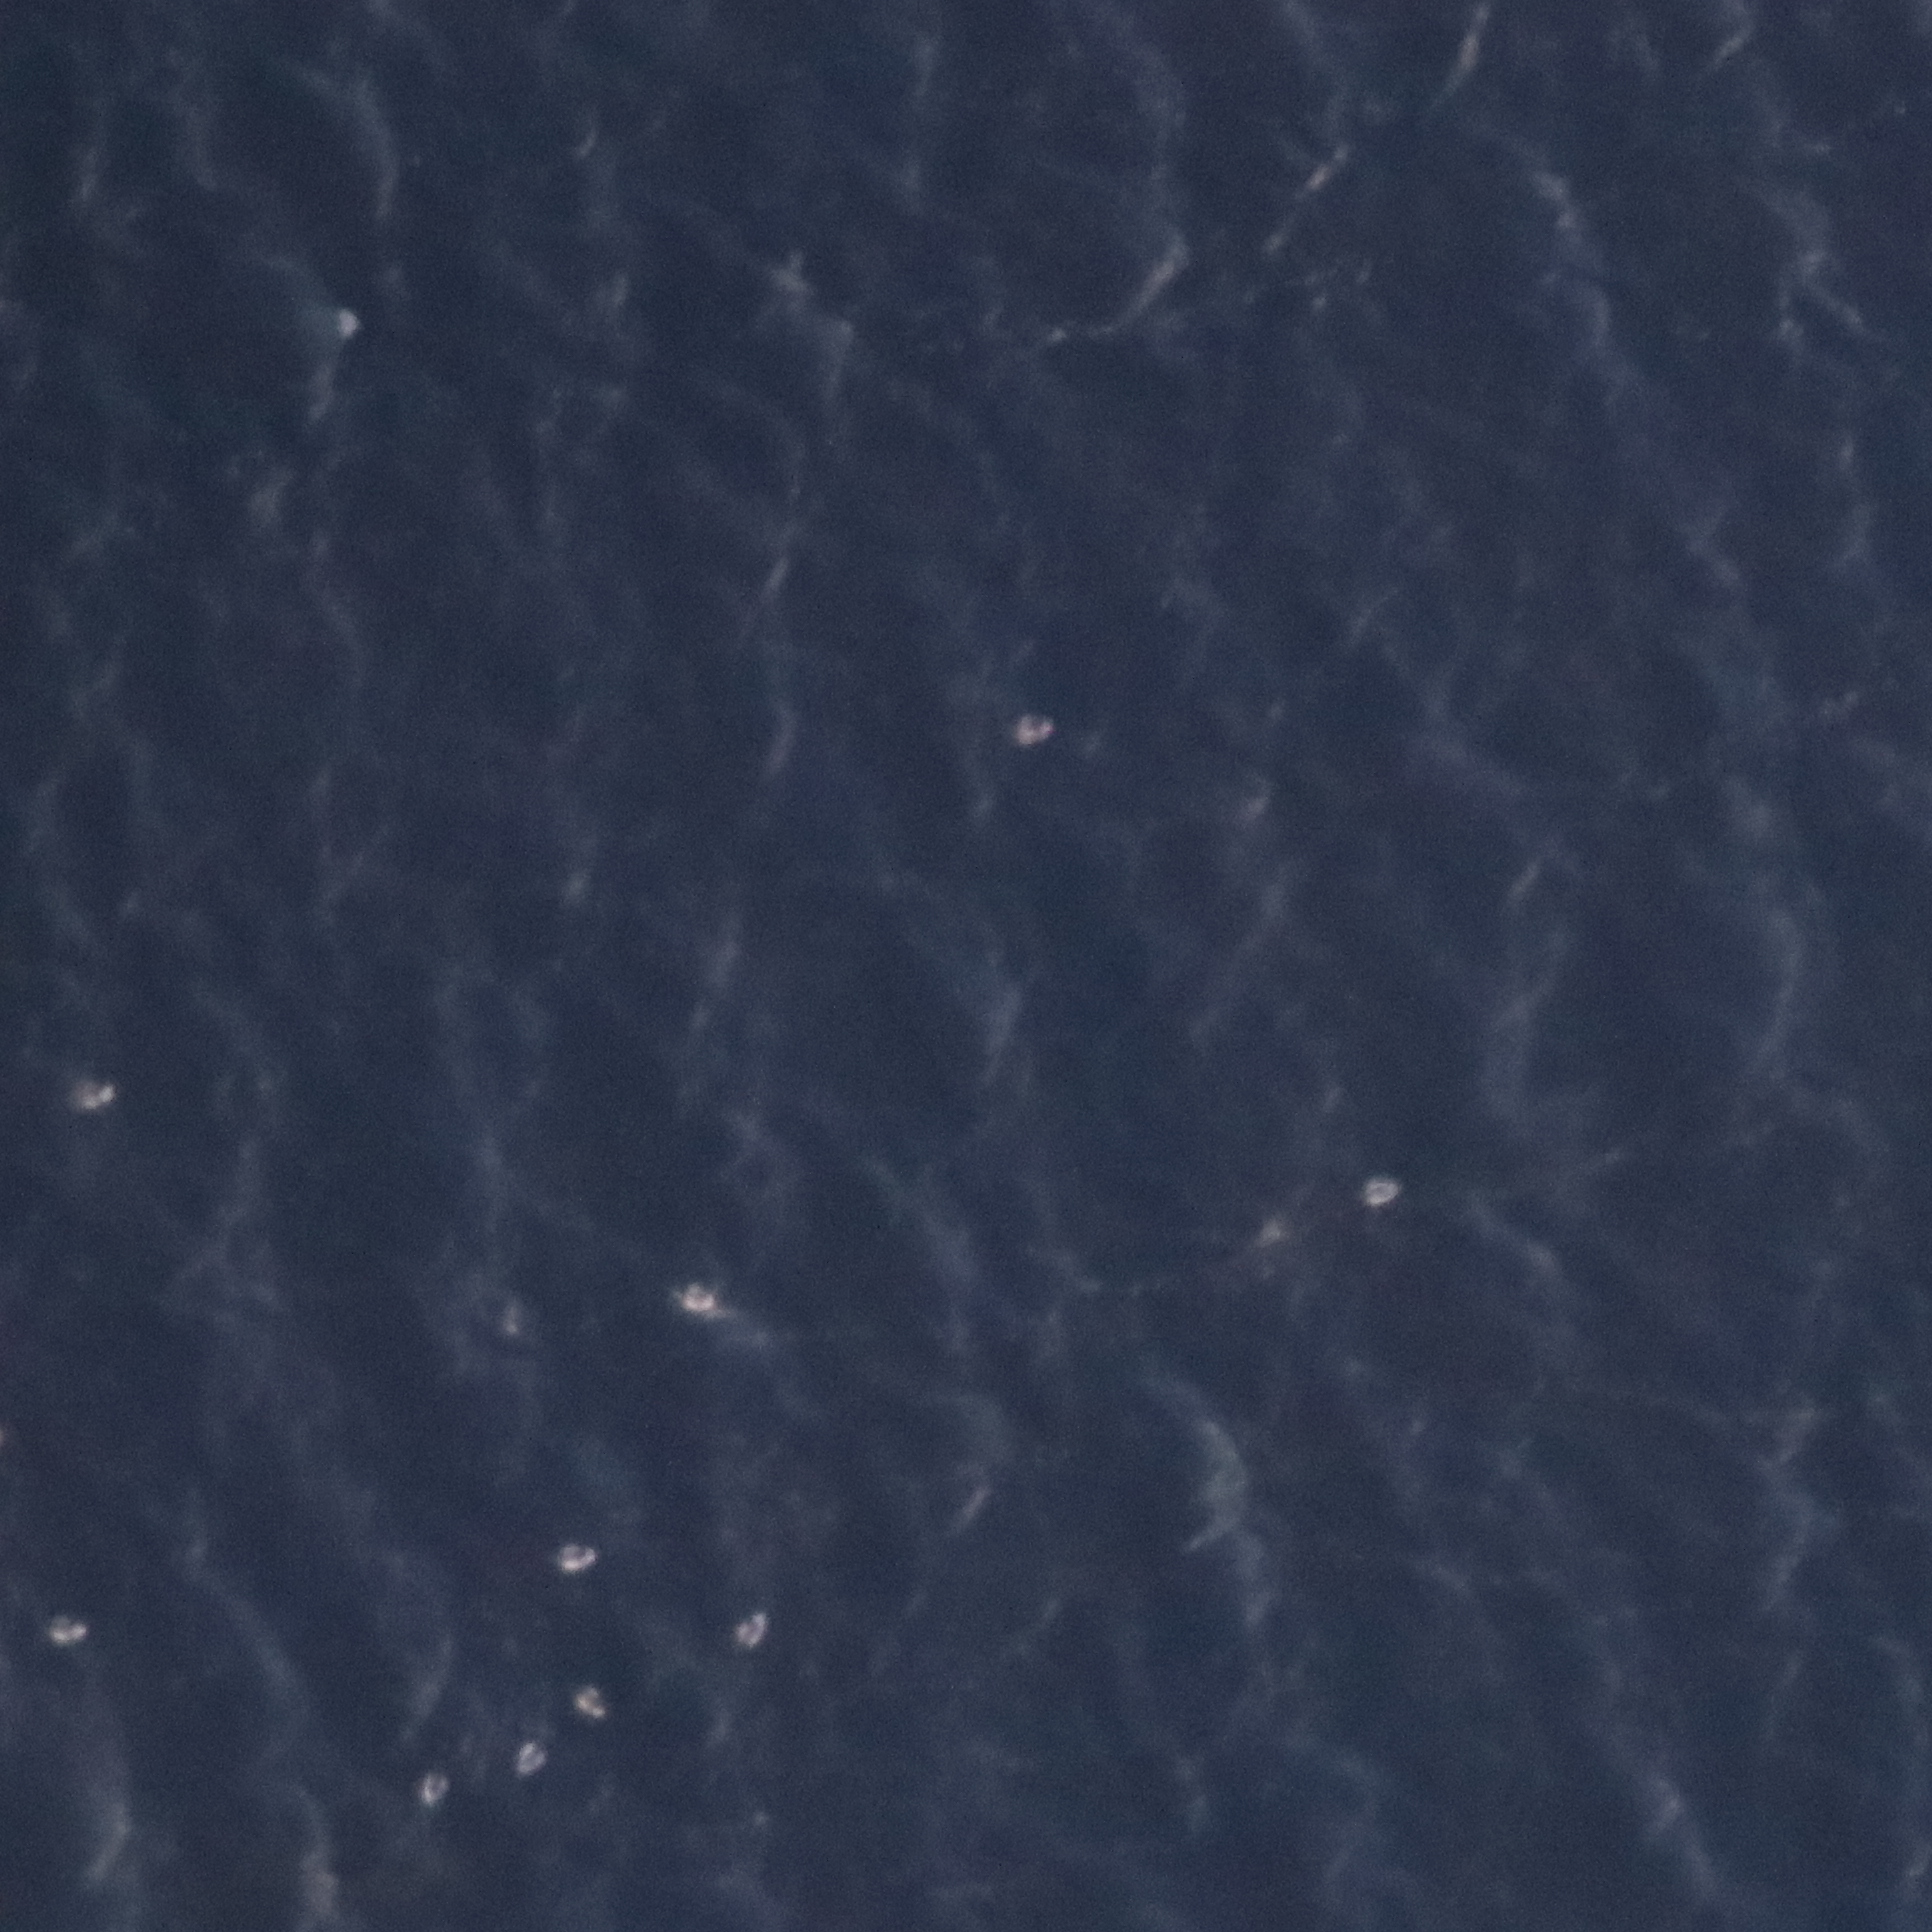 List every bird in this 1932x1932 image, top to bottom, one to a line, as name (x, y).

brant (1036, 722)
brant (91, 1097)
brant (1379, 1193)
brant (693, 1298)
brant (572, 1560)
brant (65, 1627)
brant (748, 1629)
brant (588, 1702)
brant (529, 1757)
brant (435, 1786)